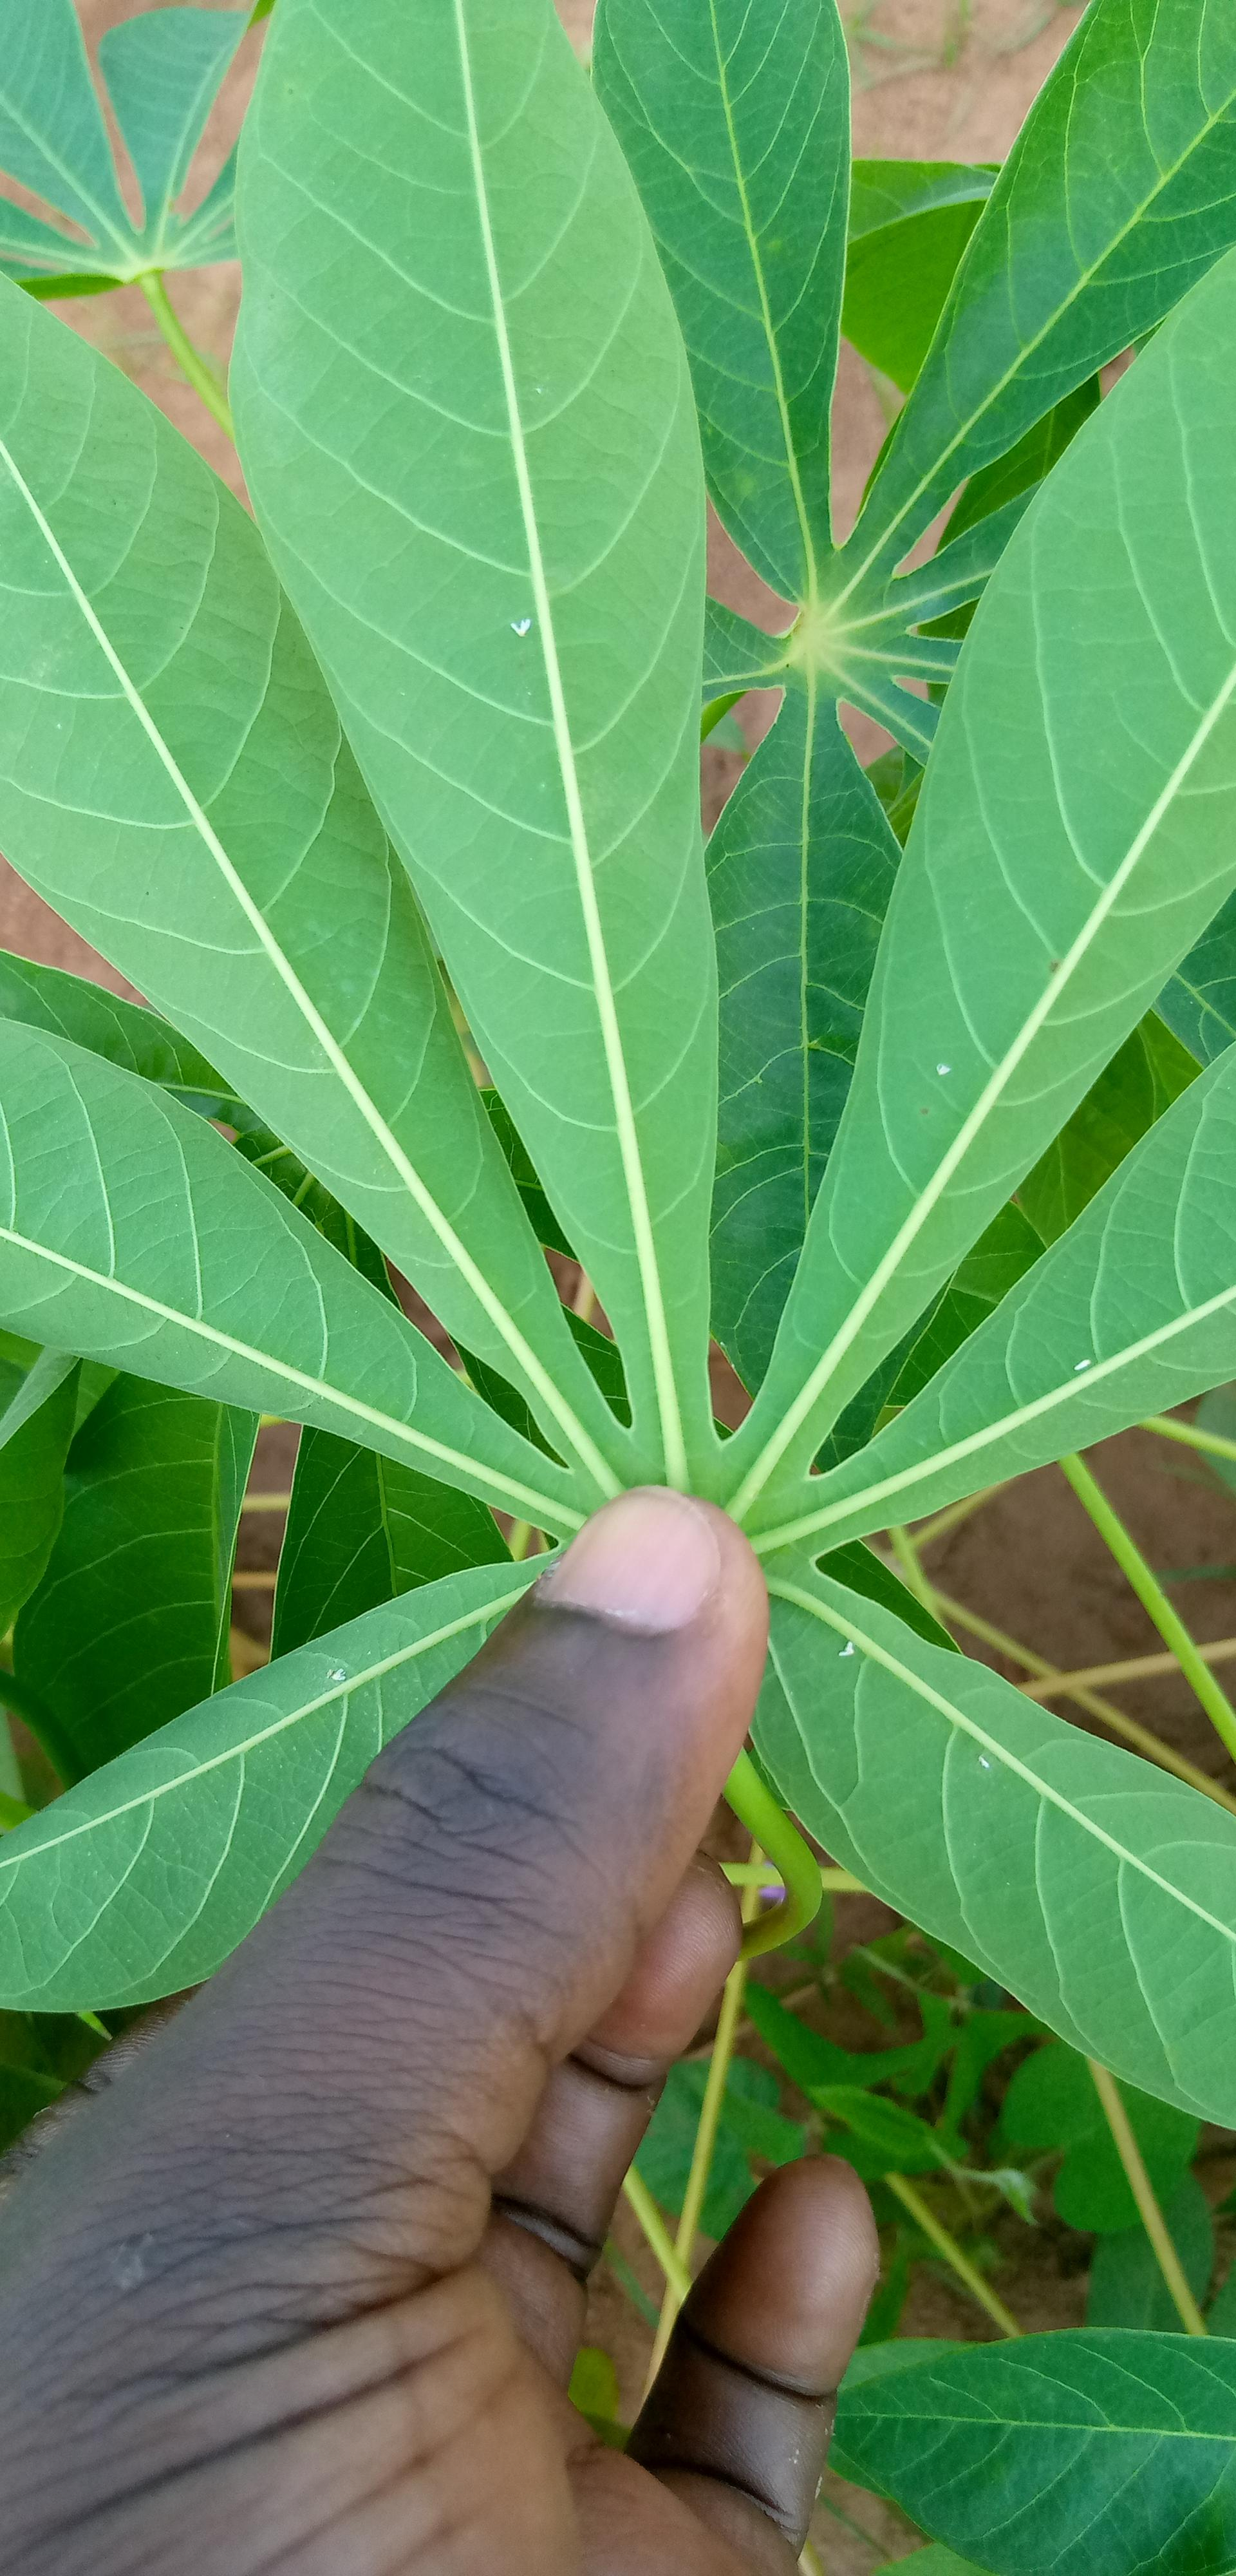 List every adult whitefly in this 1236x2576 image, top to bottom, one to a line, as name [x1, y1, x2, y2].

whitefly [508, 616, 533, 638]
whitefly [935, 1059, 953, 1079]
whitefly [1072, 1356, 1093, 1374]
whitefly [837, 1638, 856, 1658]
whitefly [329, 1665, 348, 1683]